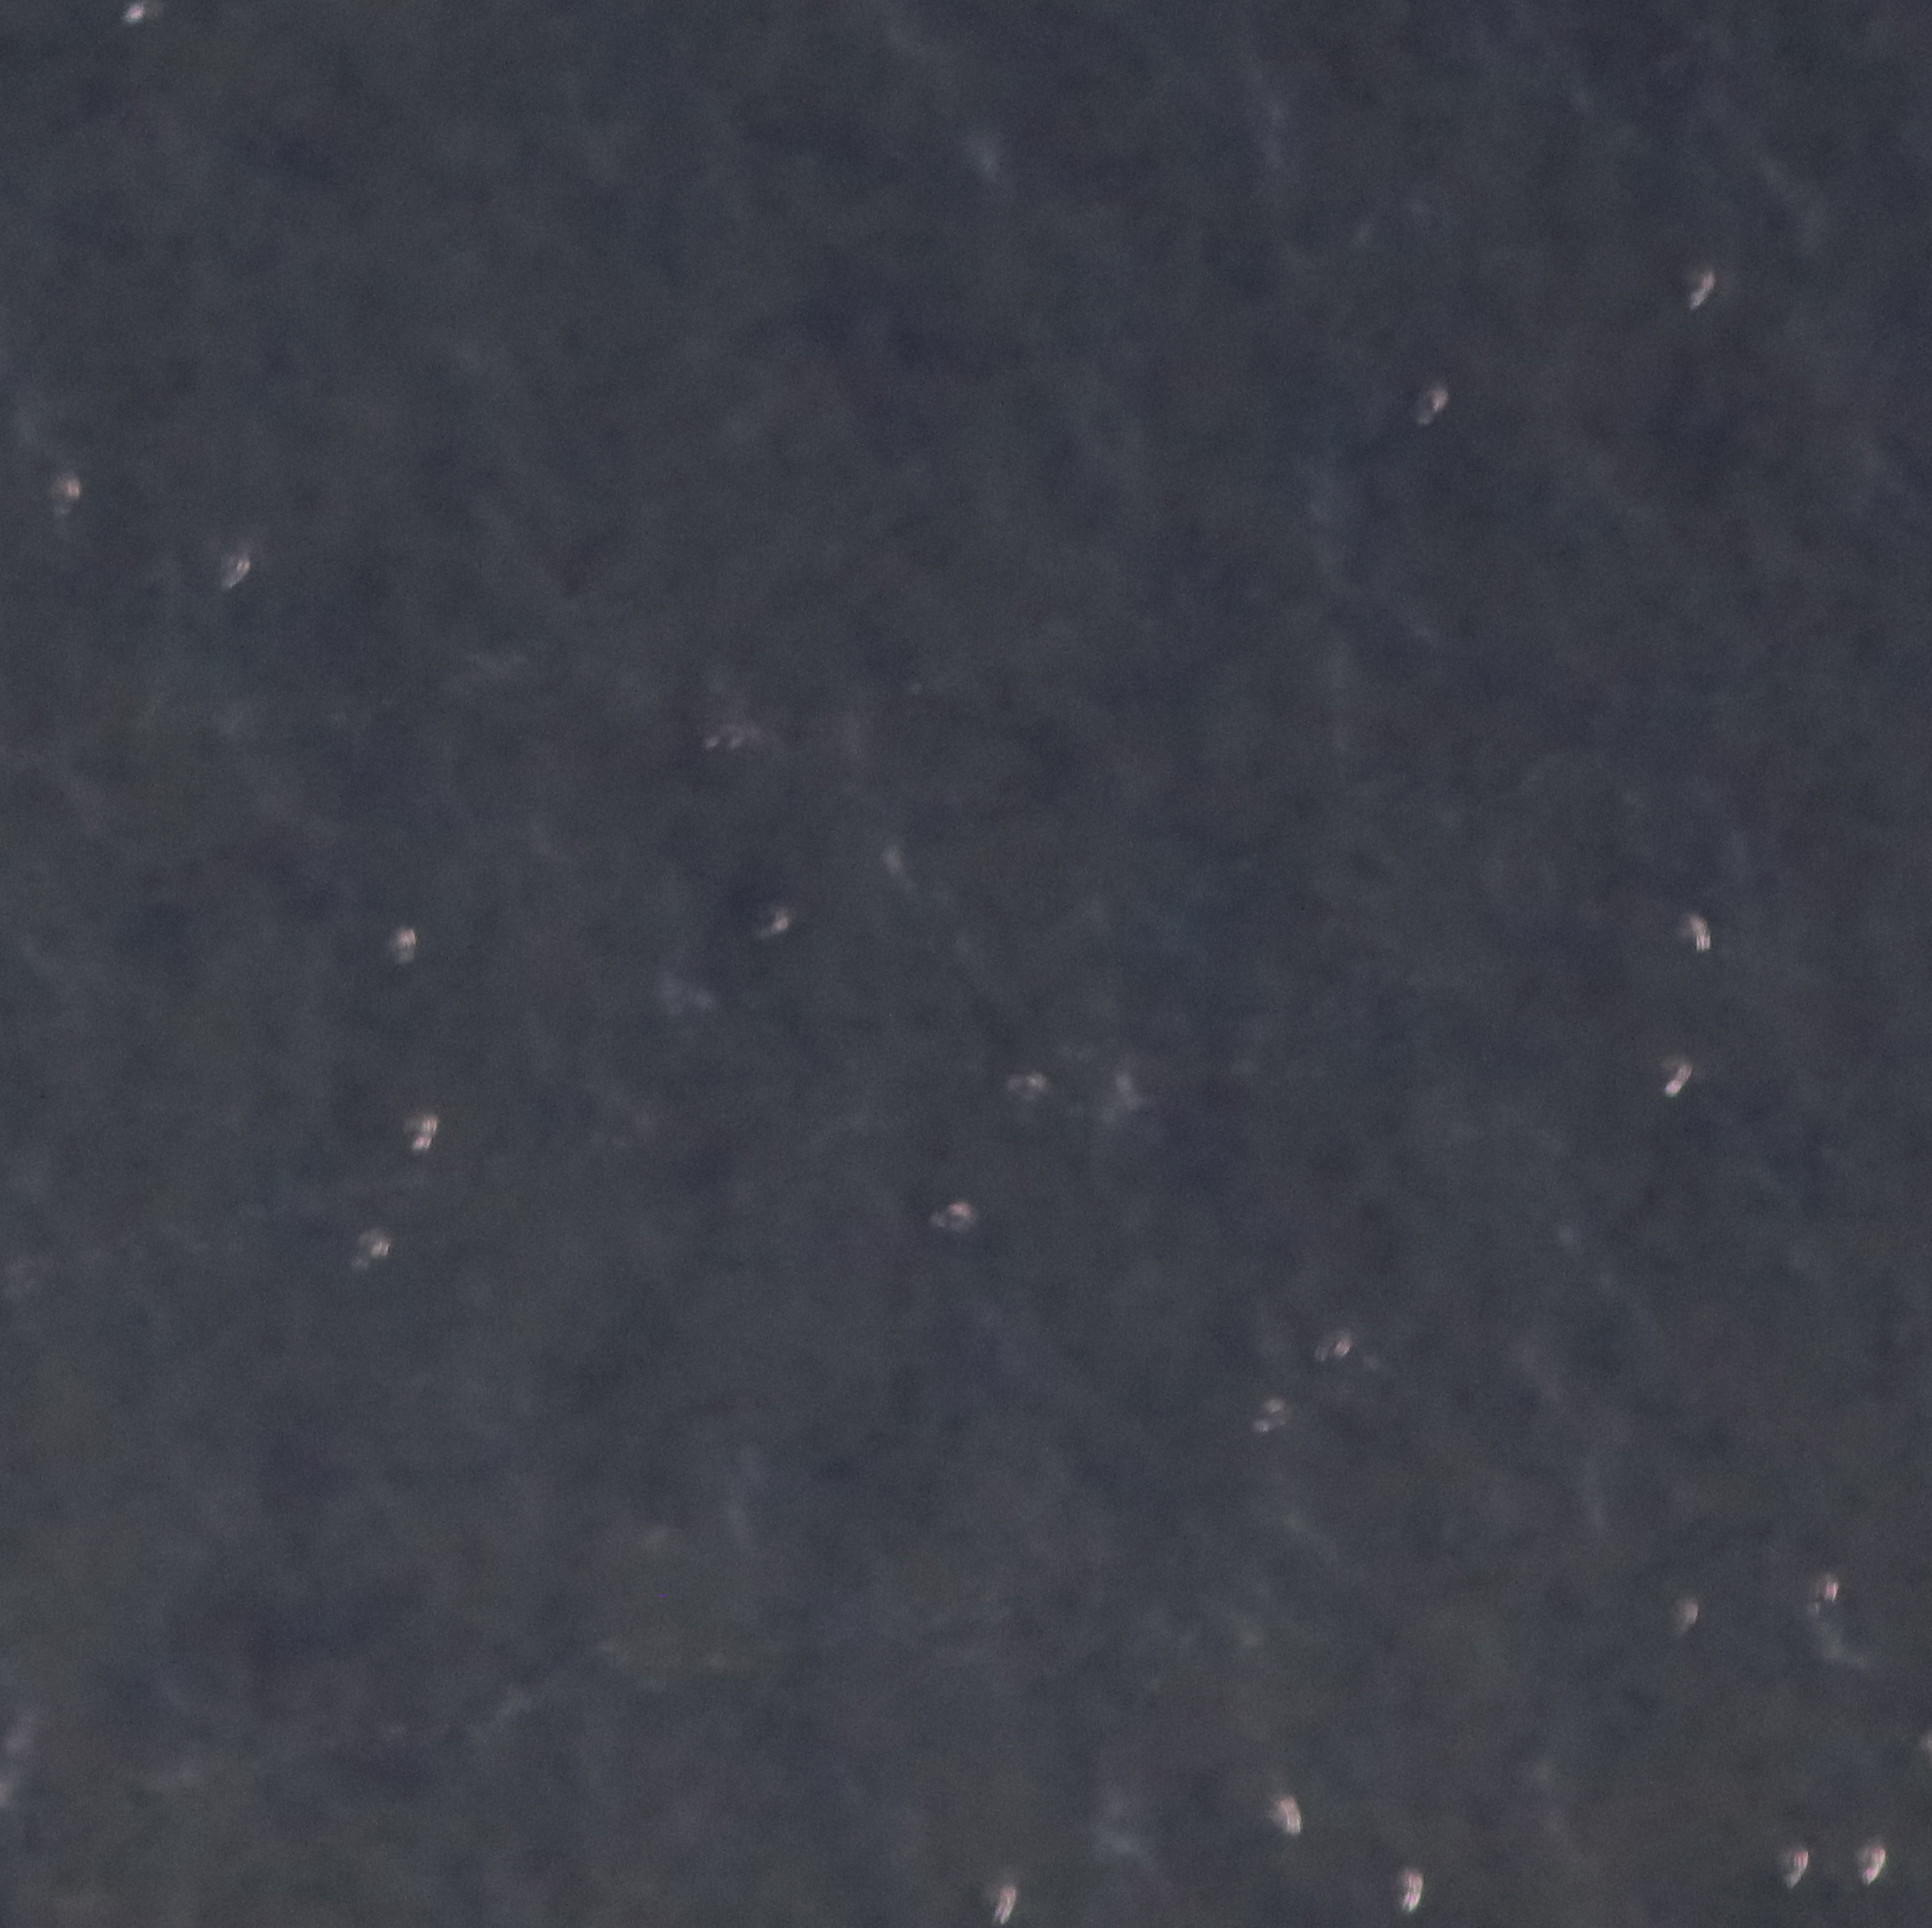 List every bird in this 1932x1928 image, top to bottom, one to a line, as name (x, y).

other bird (141, 10)
other bird (1702, 285)
other bird (1433, 401)
other bird (65, 488)
other bird (230, 569)
brant (727, 737)
brant (772, 922)
brant (1695, 930)
brant (404, 945)
brant (1675, 1072)
brant (1031, 1085)
brant (422, 1125)
brant (956, 1221)
brant (373, 1245)
brant (1334, 1343)
brant (1275, 1420)
other bird (1823, 1594)
other bird (1680, 1615)
other bird (1288, 1815)
other bird (1876, 1856)
other bird (1791, 1861)
other bird (1409, 1891)
other bird (998, 1905)